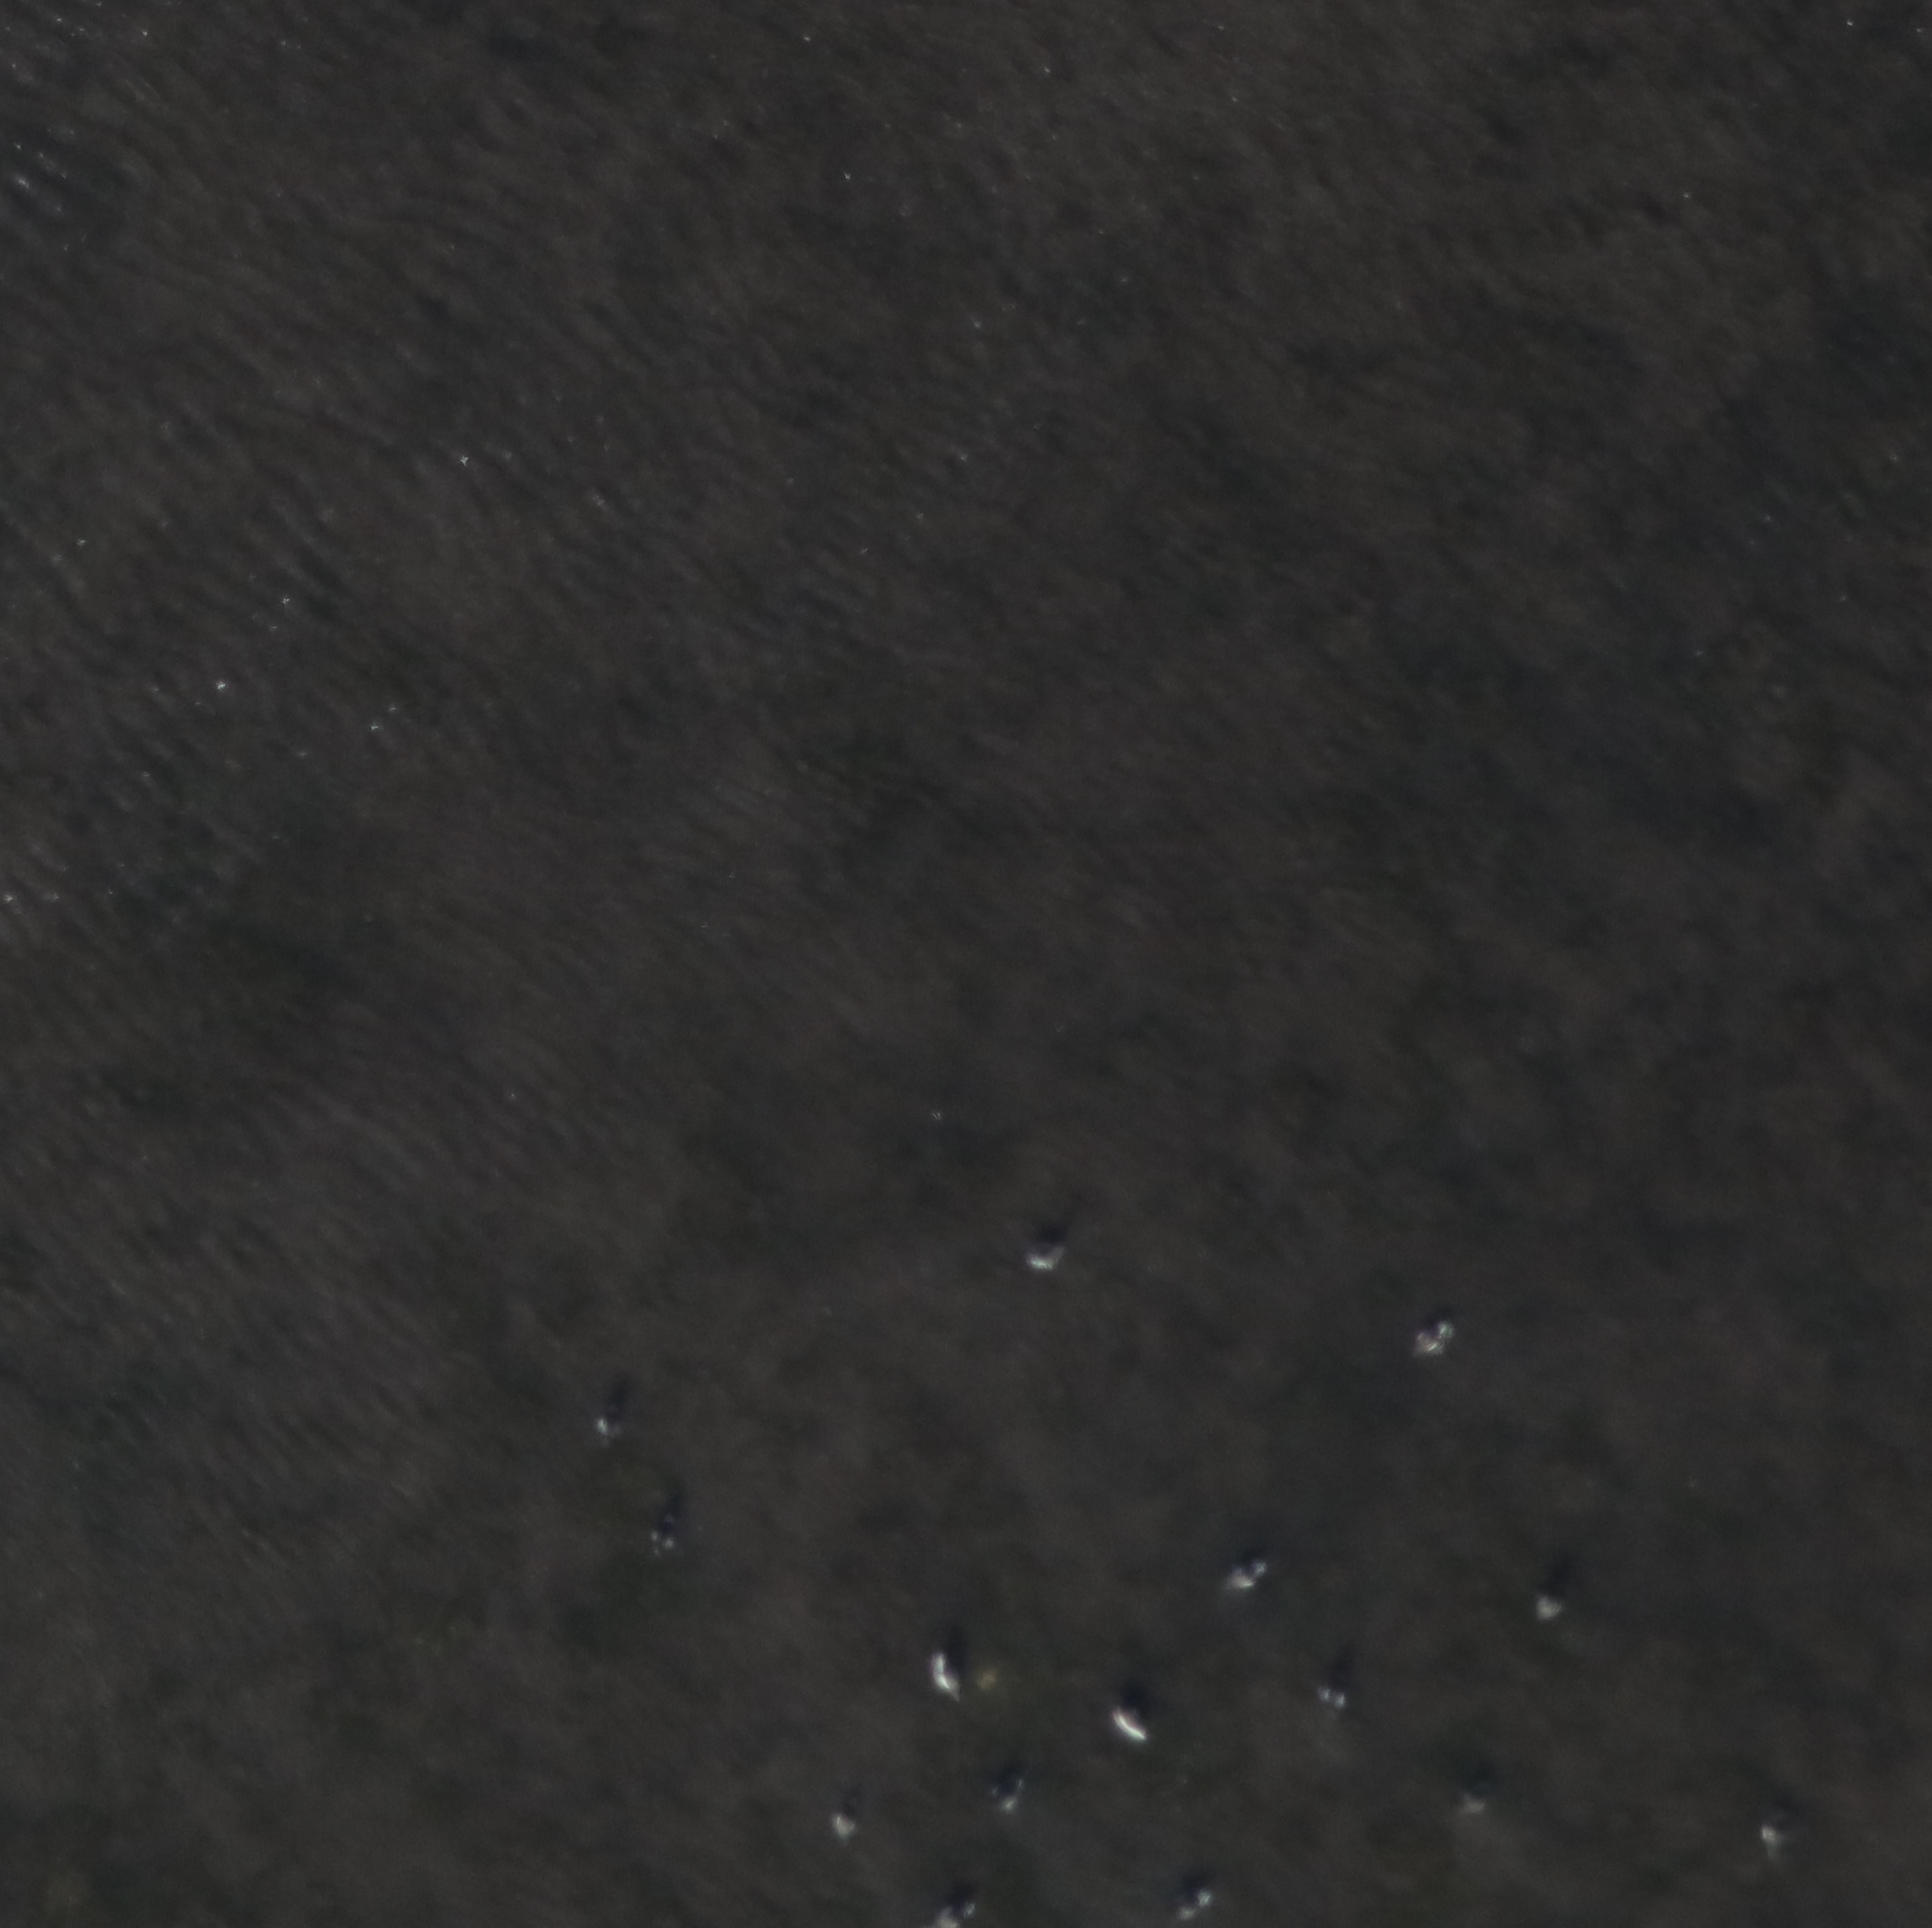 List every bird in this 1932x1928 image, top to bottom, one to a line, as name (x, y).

brant (1049, 1247)
brant (1434, 1340)
brant (605, 1414)
brant (664, 1541)
brant (1246, 1579)
brant (1558, 1602)
brant (946, 1688)
brant (1337, 1700)
brant (1137, 1726)
brant (1016, 1786)
brant (1474, 1799)
brant (851, 1824)
brant (1770, 1833)
brant (1191, 1898)
brant (957, 1911)